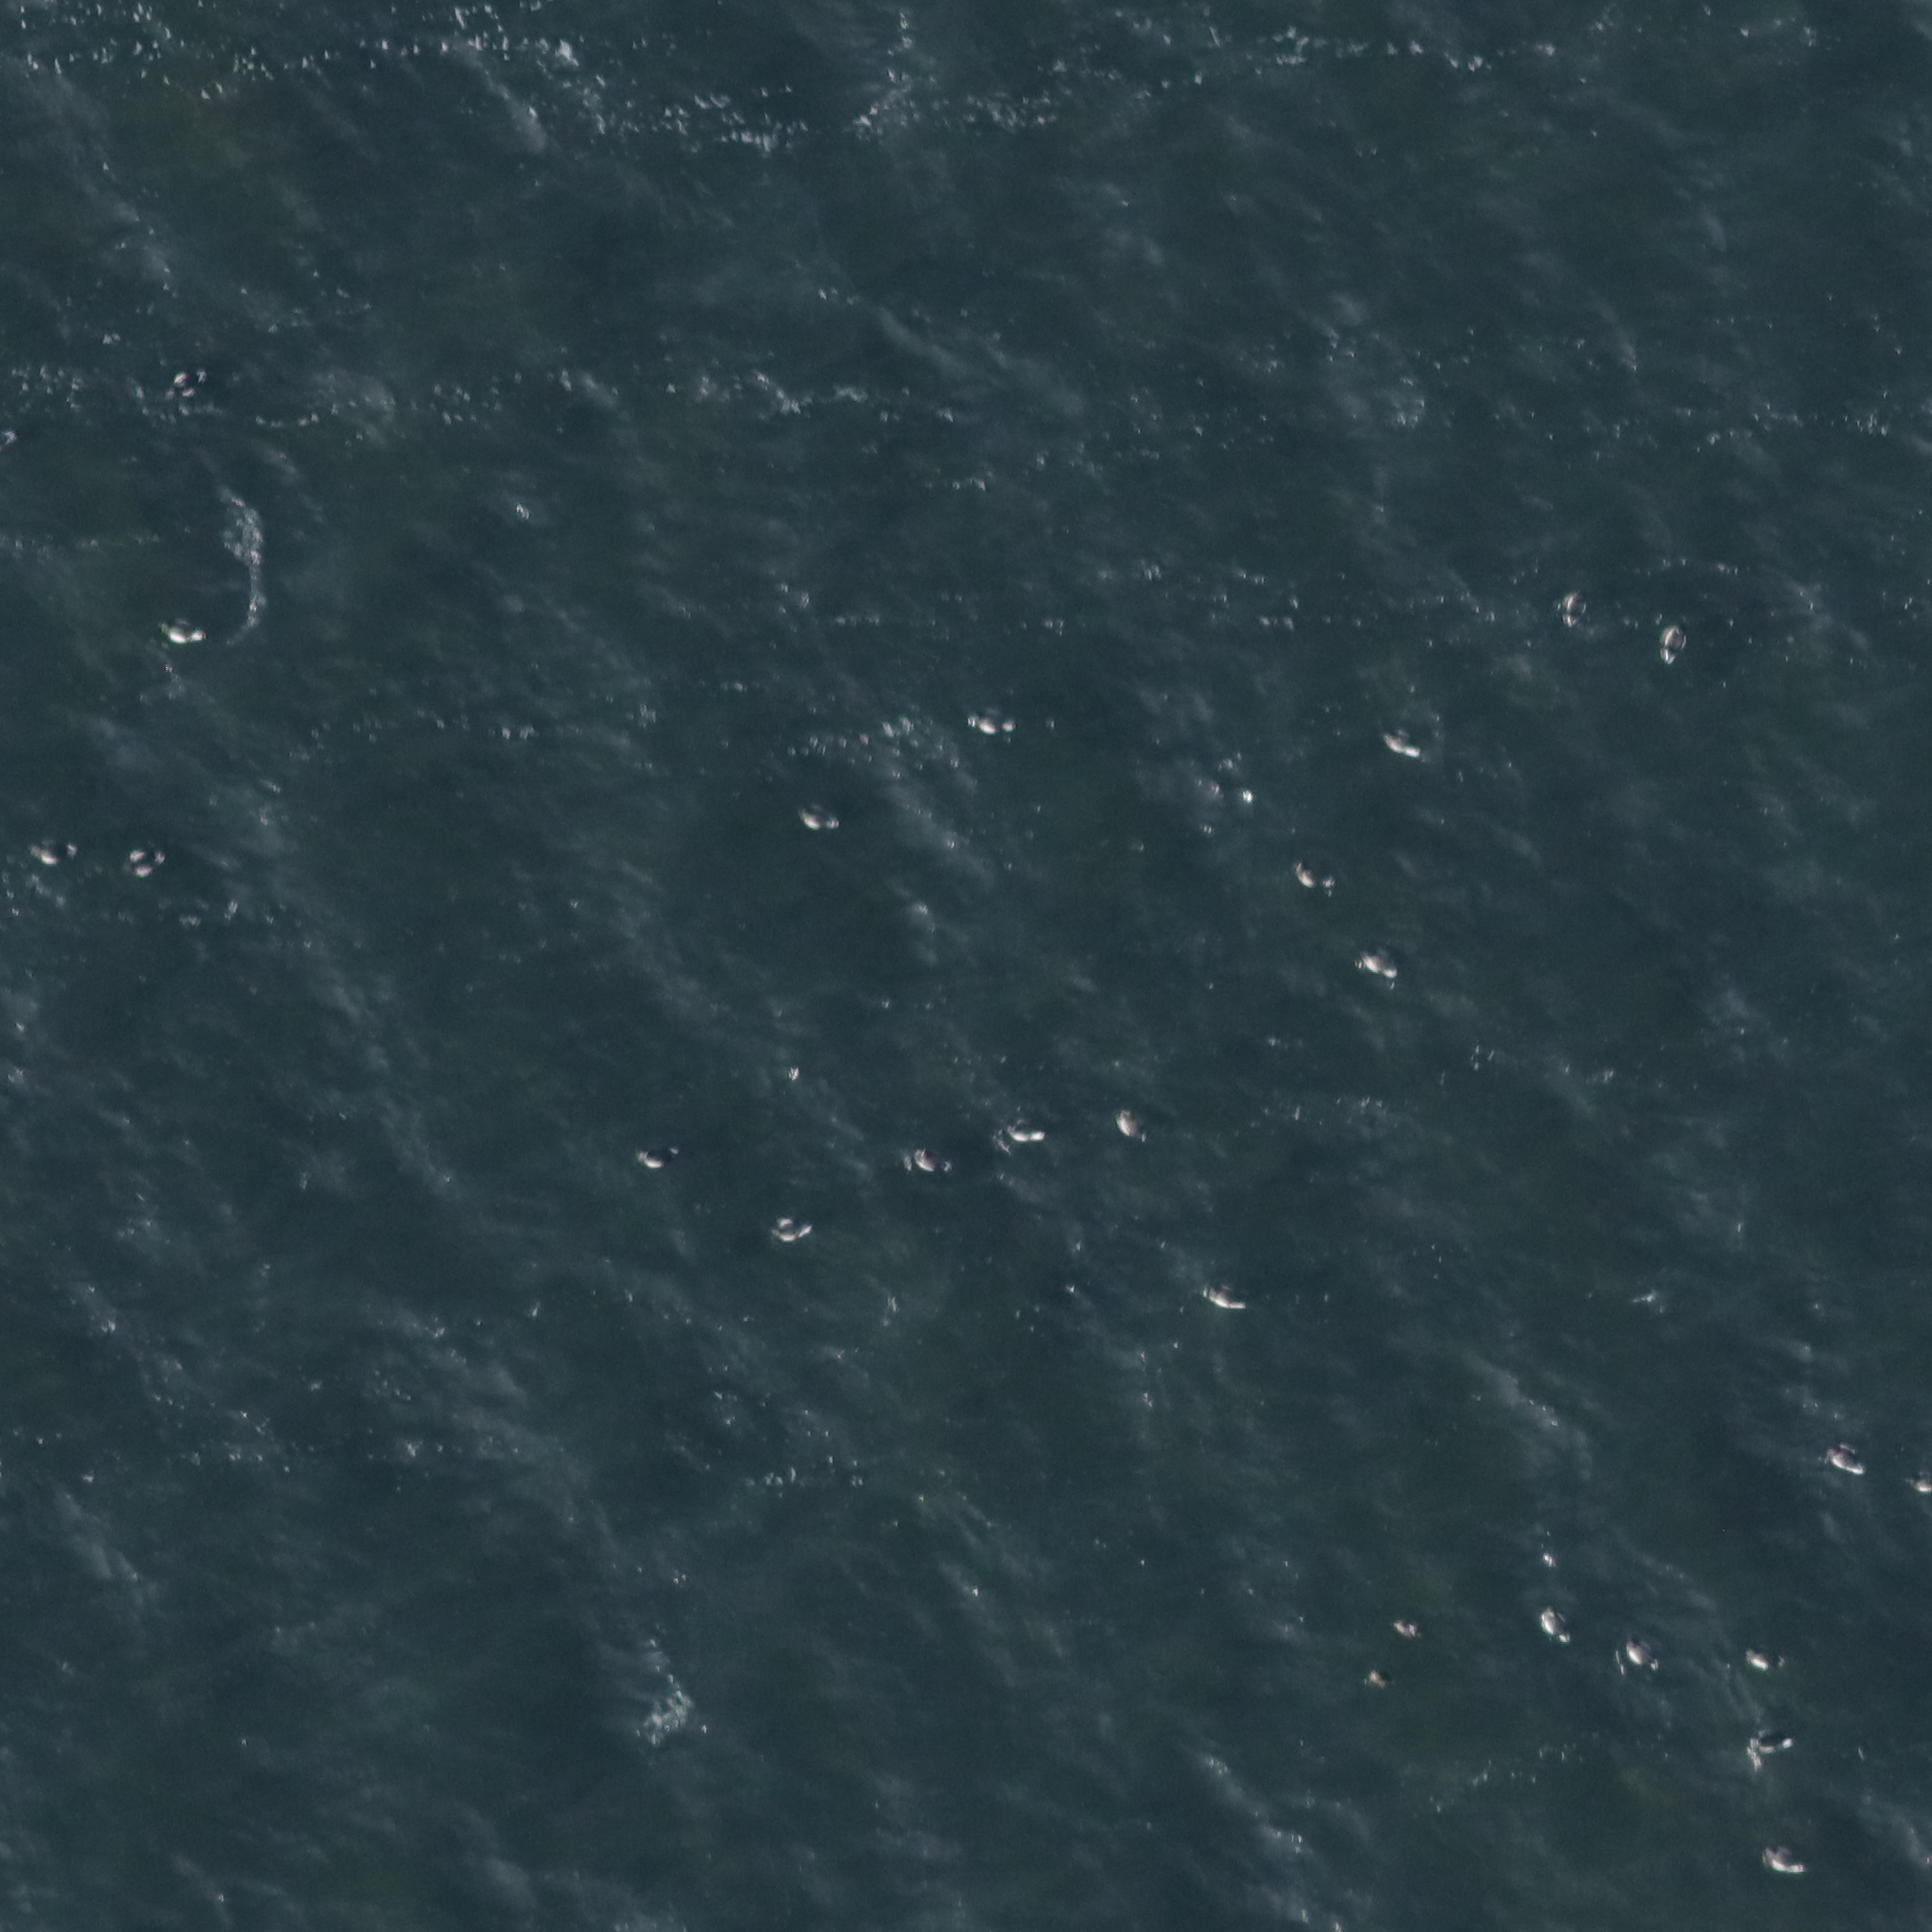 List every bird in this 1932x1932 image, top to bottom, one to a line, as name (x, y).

brant (181, 383)
brant (1576, 610)
brant (181, 630)
brant (1673, 638)
brant (992, 723)
brant (1404, 742)
brant (819, 818)
brant (53, 850)
brant (144, 860)
brant (1309, 876)
brant (1378, 963)
brant (1129, 1125)
brant (1029, 1132)
brant (934, 1156)
brant (789, 1231)
brant (1226, 1299)
brant (1843, 1459)
brant (1928, 1480)
brant (1556, 1625)
other bird (1411, 1630)
brant (1638, 1655)
brant (1762, 1655)
other bird (1376, 1673)
brant (1769, 1743)
brant (1780, 1856)